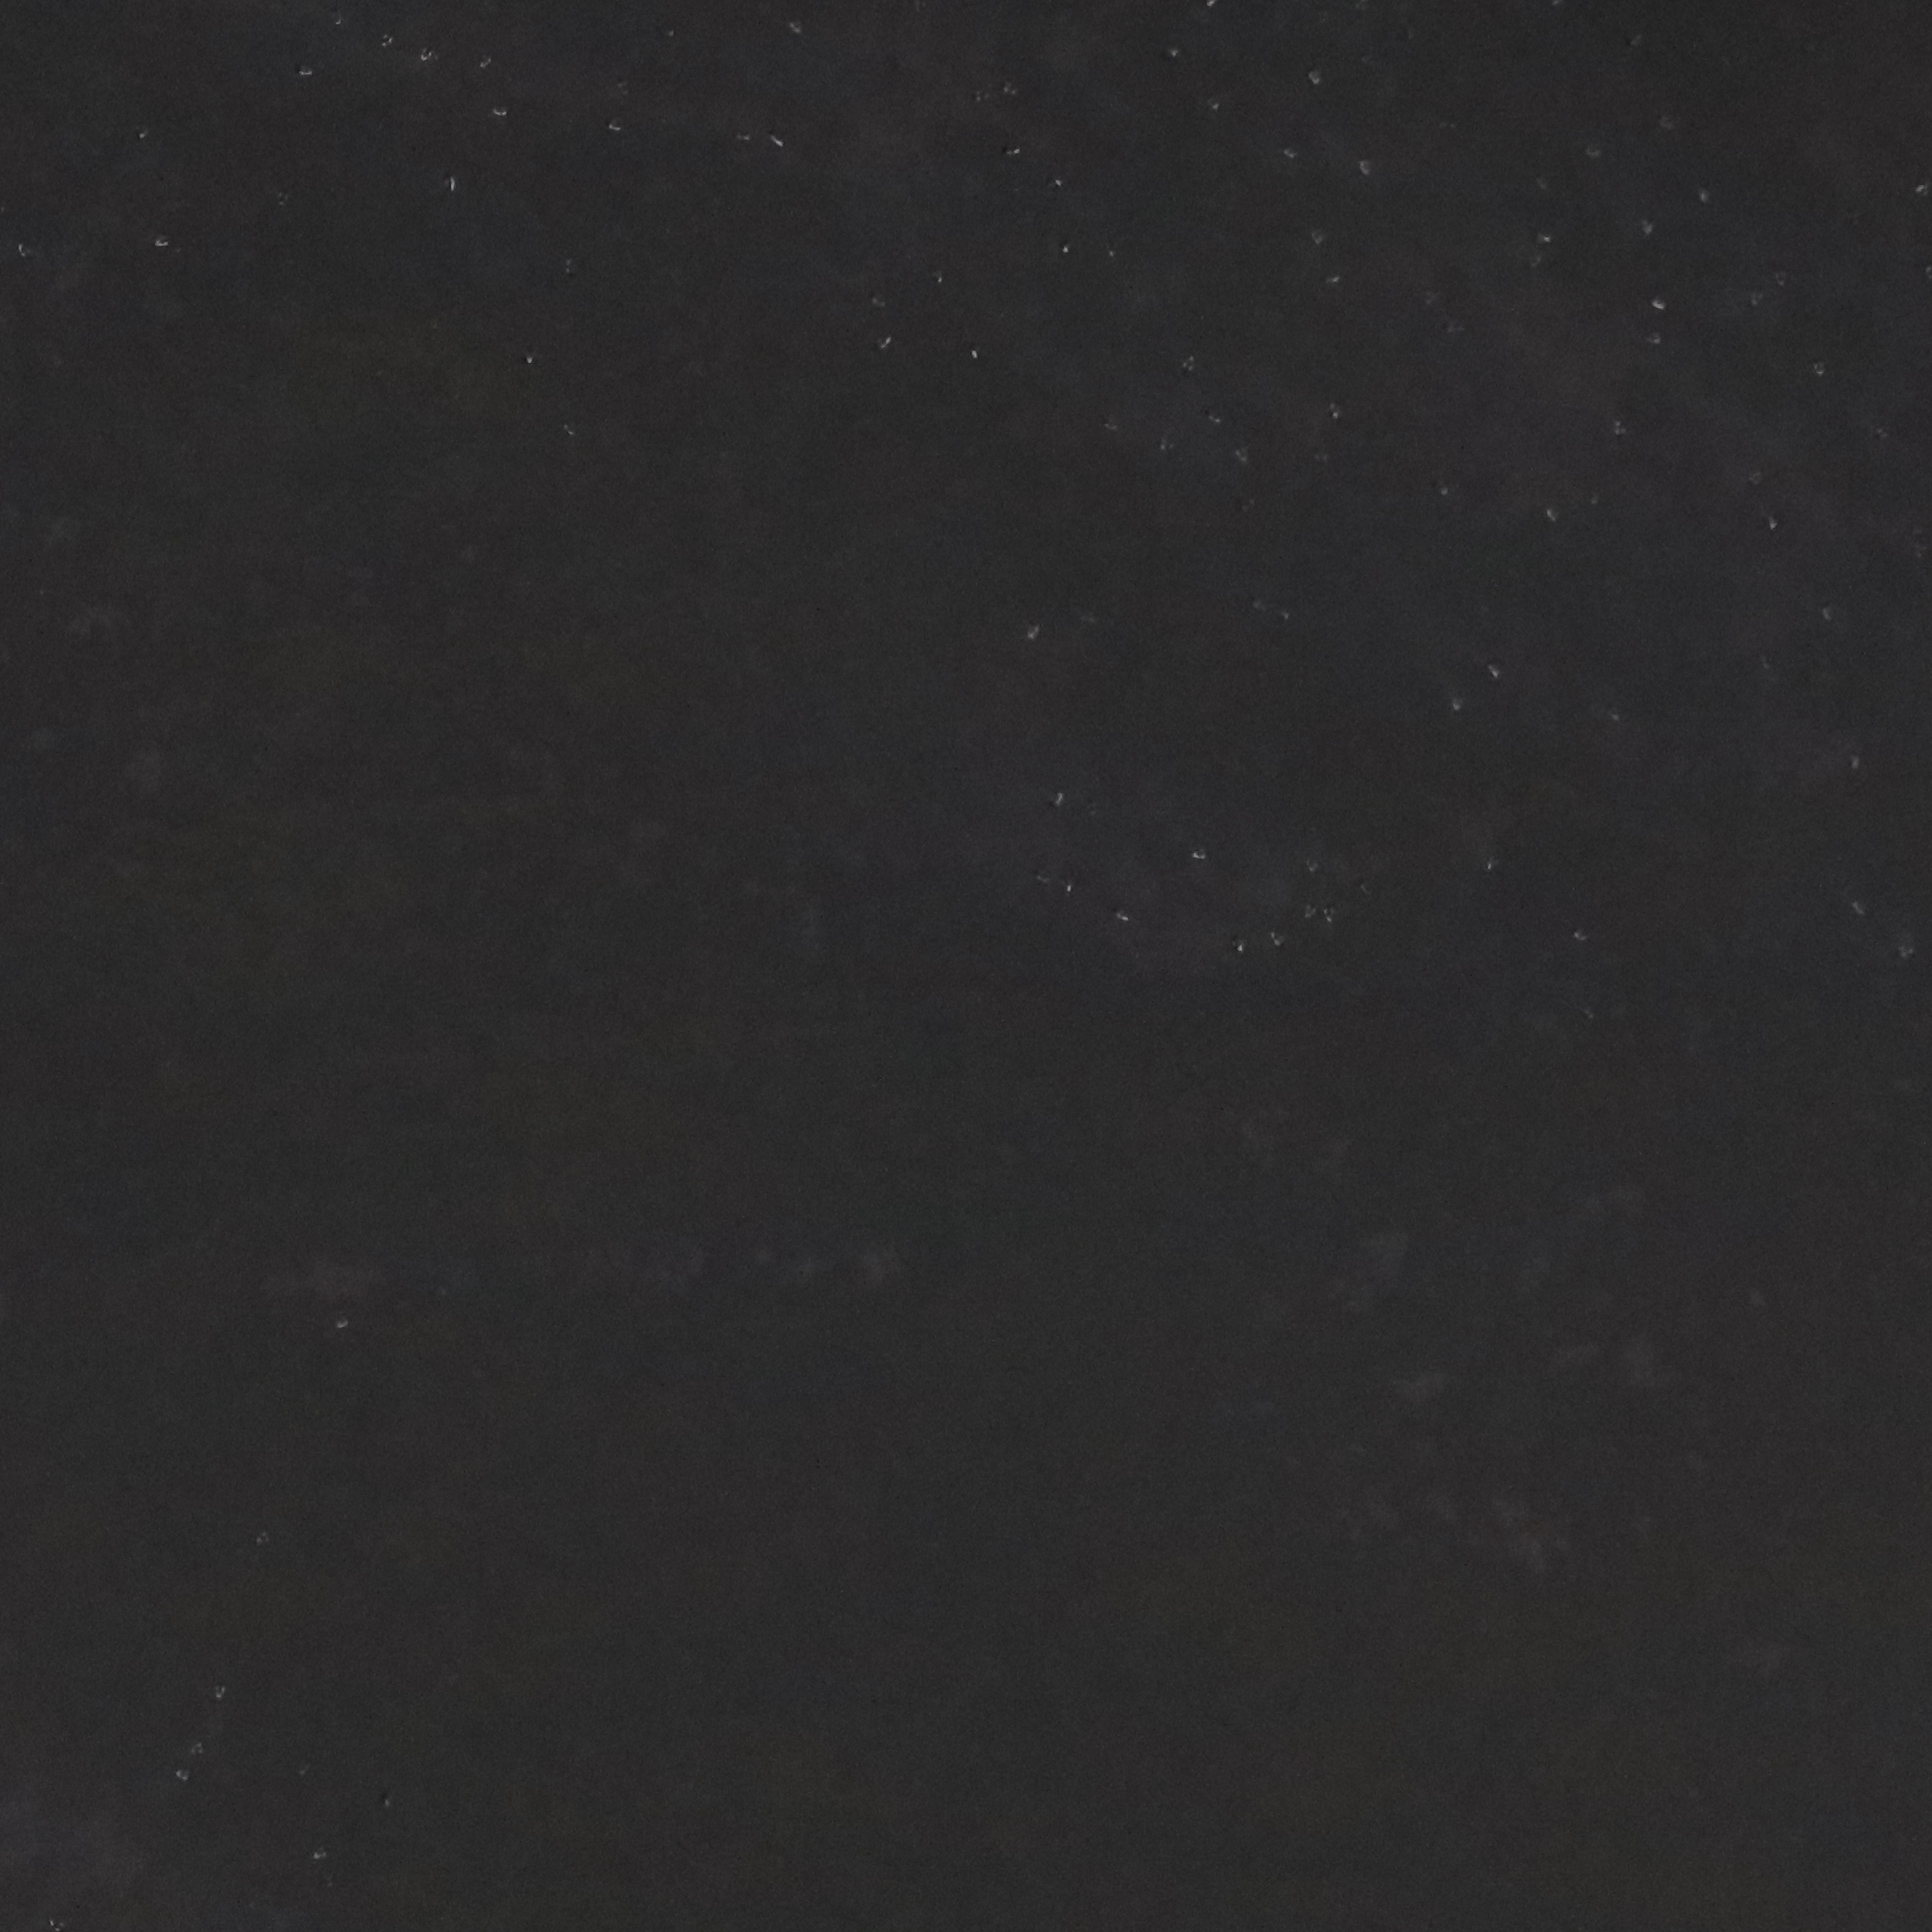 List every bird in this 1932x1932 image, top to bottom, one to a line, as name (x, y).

brant (1200, 5)
brant (345, 18)
brant (790, 27)
brant (676, 30)
brant (394, 45)
brant (1636, 49)
brant (1172, 54)
brant (436, 58)
brant (485, 64)
brant (319, 75)
brant (632, 77)
brant (1316, 79)
brant (984, 92)
brant (1010, 94)
brant (1200, 110)
brant (505, 112)
brant (624, 113)
brant (1676, 123)
brant (143, 133)
brant (747, 139)
brant (784, 139)
brant (1005, 144)
brant (1301, 144)
brant (1607, 145)
brant (1055, 172)
brant (456, 176)
brant (1361, 180)
brant (1546, 183)
brant (1929, 194)
brant (1706, 197)
brant (283, 209)
brant (1656, 227)
brant (167, 230)
brant (1314, 232)
brant (1546, 238)
brant (1109, 242)
brant (1062, 251)
brant (22, 252)
brant (1546, 261)
brant (572, 270)
brant (950, 279)
brant (1334, 280)
brant (1778, 280)
brant (893, 293)
brant (1436, 295)
brant (1760, 300)
brant (1663, 310)
brant (1454, 330)
brant (889, 343)
brant (1663, 345)
brant (536, 351)
brant (976, 354)
brant (1815, 360)
brant (1185, 375)
brant (572, 407)
brant (1338, 410)
brant (1220, 413)
brant (1106, 418)
brant (1620, 424)
brant (1886, 436)
brant (1182, 447)
brant (1245, 458)
brant (1318, 459)
brant (1756, 474)
brant (1451, 490)
brant (1250, 491)
brant (1588, 497)
brant (1554, 504)
brant (1769, 512)
brant (1928, 548)
brant (1253, 604)
brant (1841, 610)
brant (1283, 613)
brant (1092, 616)
brant (1032, 638)
brant (1768, 660)
brant (1498, 664)
brant (1455, 697)
brant (1614, 709)
brant (1850, 768)
brant (1056, 798)
brant (1091, 804)
brant (1197, 854)
brant (1315, 863)
brant (1492, 865)
brant (1038, 872)
brant (1072, 890)
brant (1369, 896)
brant (1867, 902)
brant (1128, 906)
brant (1301, 919)
brant (1321, 920)
brant (1589, 928)
brant (1285, 946)
brant (1906, 951)
brant (1238, 953)
brant (1588, 1001)
brant (338, 1326)
brant (266, 1549)
brant (223, 1682)
brant (207, 1744)
brant (188, 1769)
brant (312, 1769)
brant (398, 1801)
brant (327, 1855)
brant (339, 1889)
brant (61, 1923)